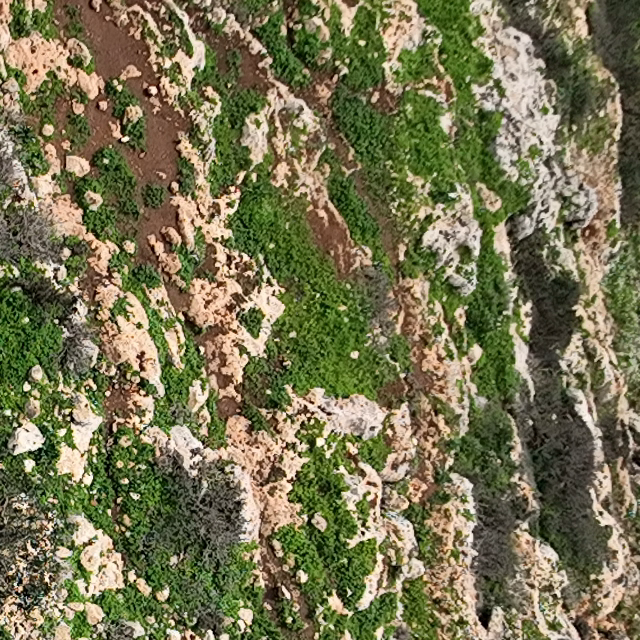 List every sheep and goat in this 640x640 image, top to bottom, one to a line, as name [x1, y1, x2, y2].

None